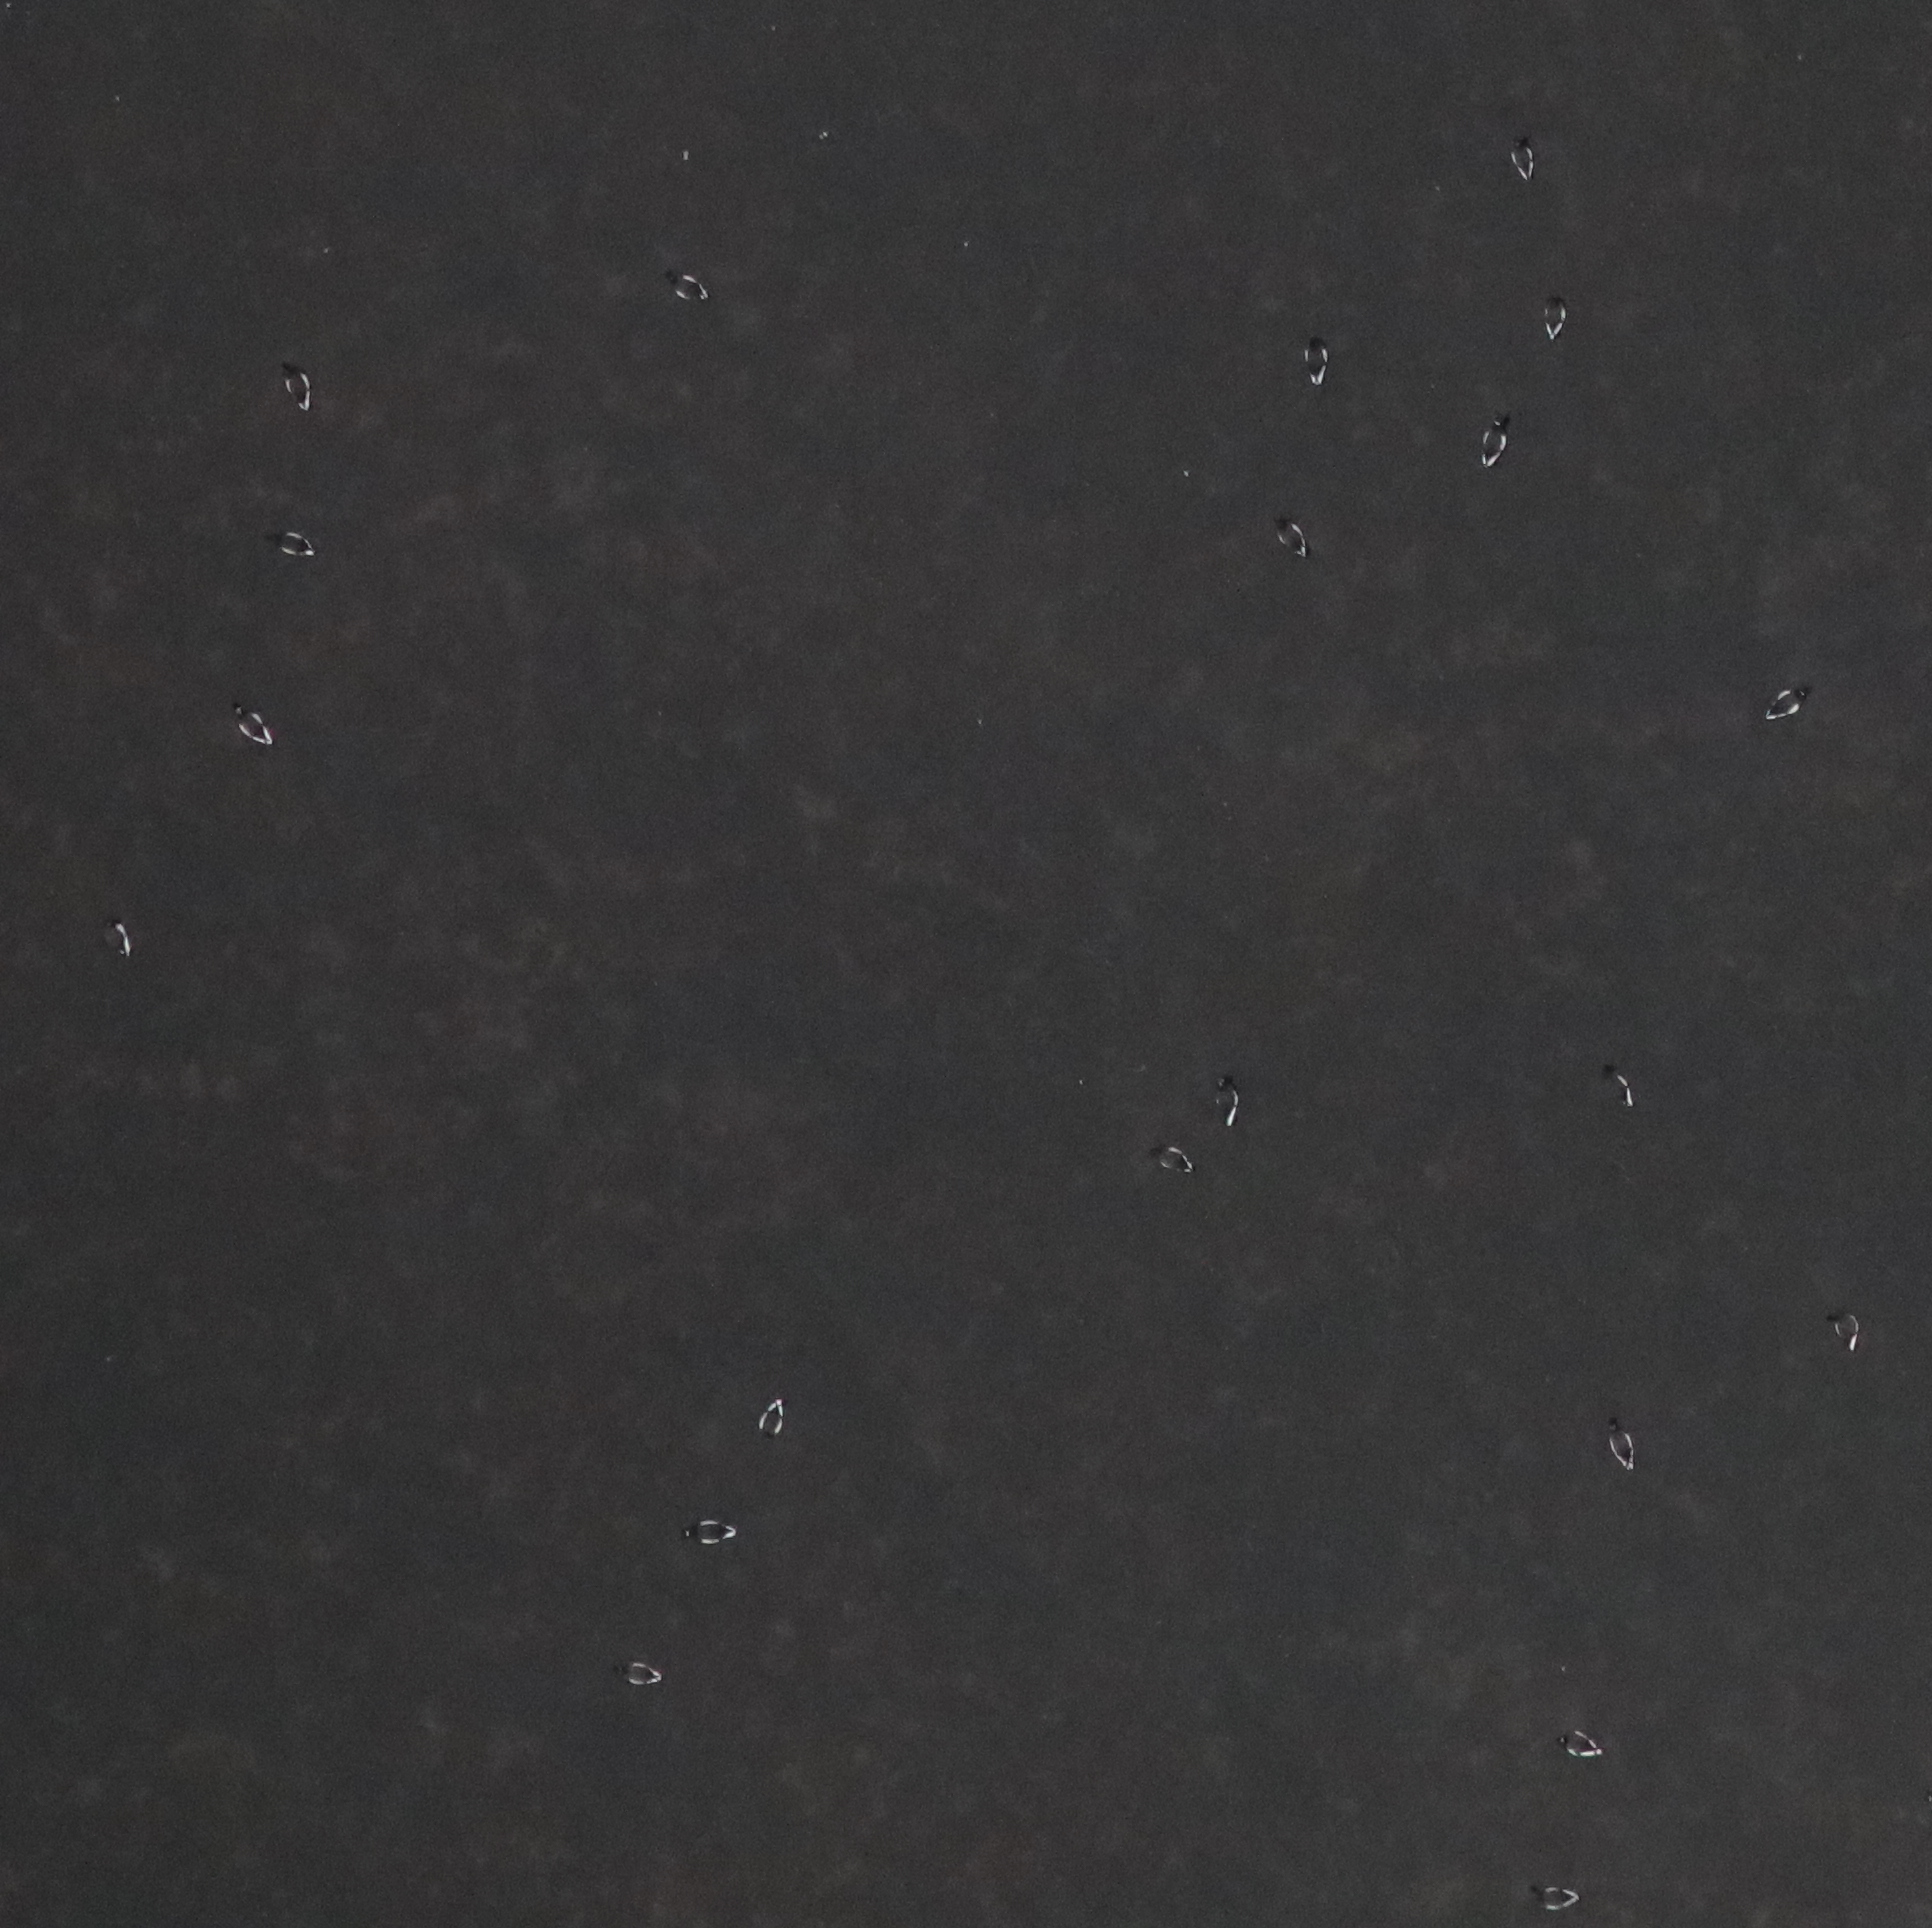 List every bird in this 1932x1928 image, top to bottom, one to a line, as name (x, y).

brant (1523, 159)
brant (687, 289)
brant (1555, 319)
brant (1316, 360)
brant (299, 388)
brant (1494, 443)
brant (1293, 539)
brant (293, 545)
brant (1785, 704)
brant (253, 726)
brant (120, 938)
brant (1620, 1086)
brant (1229, 1104)
brant (1173, 1159)
brant (1847, 1329)
brant (772, 1421)
brant (1620, 1445)
brant (710, 1531)
brant (640, 1673)
brant (1579, 1743)
brant (1555, 1897)